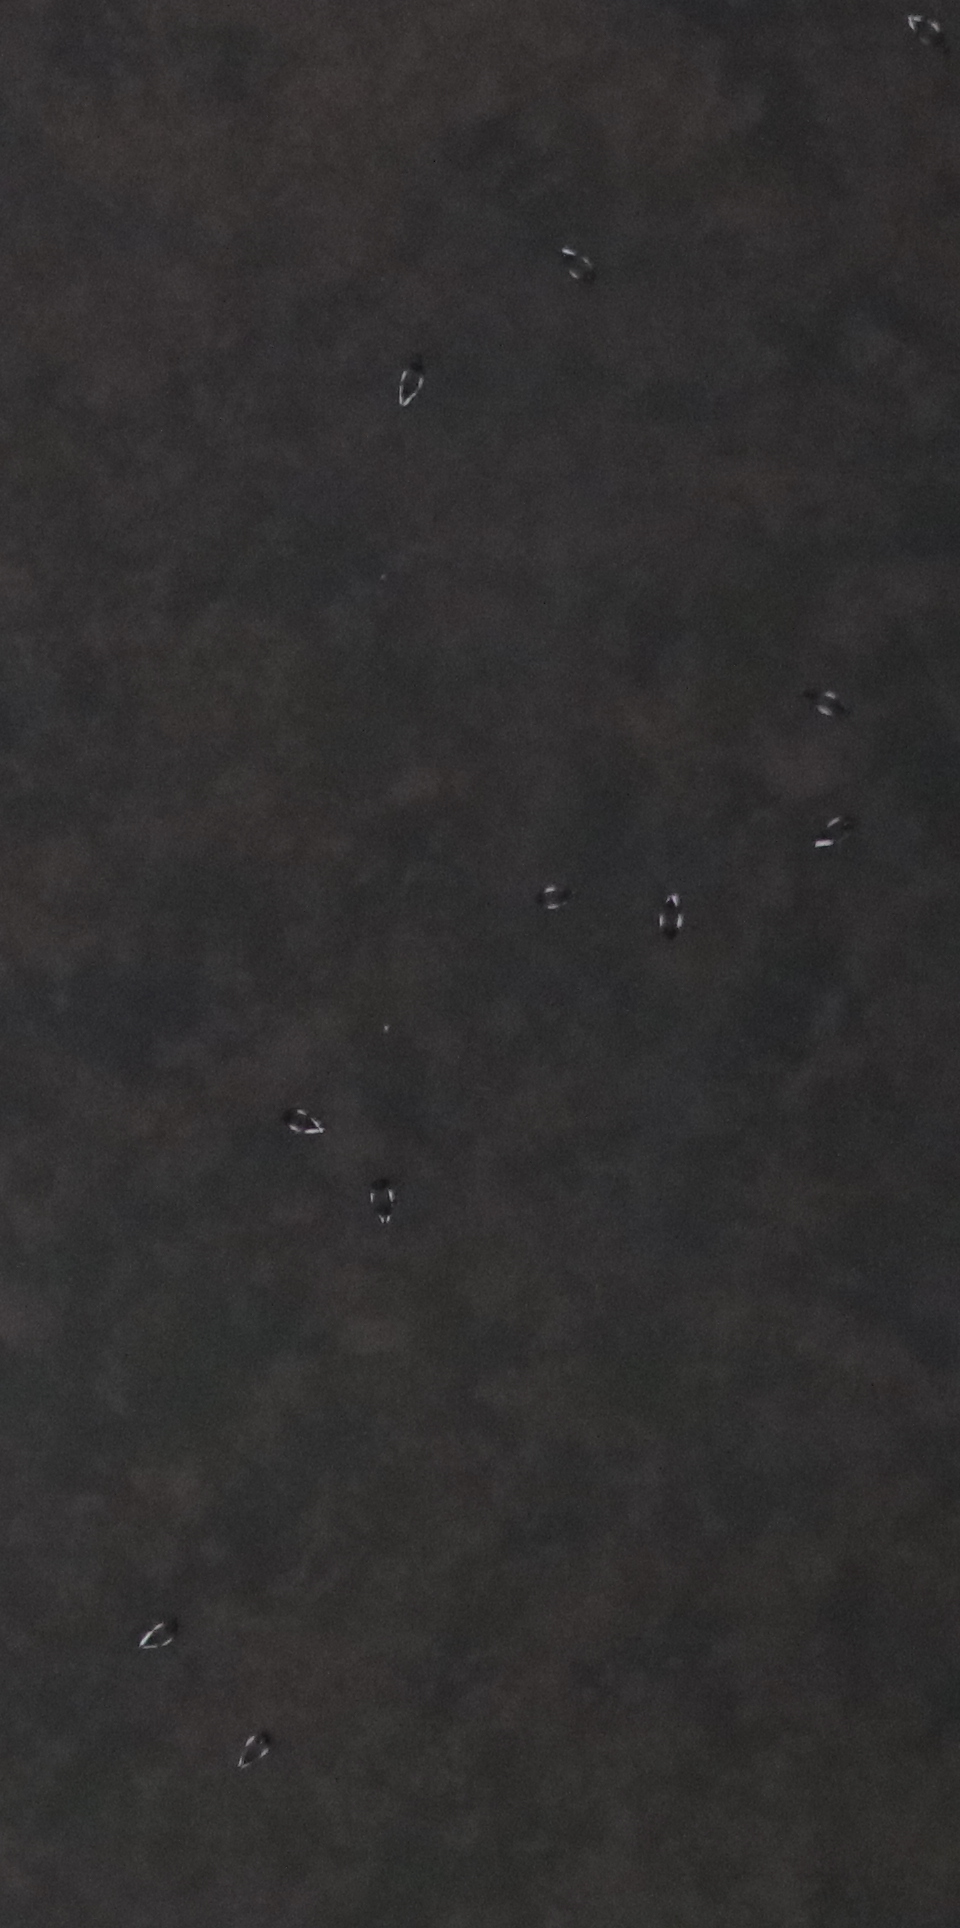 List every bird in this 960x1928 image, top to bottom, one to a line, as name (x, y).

brant (928, 32)
brant (577, 264)
brant (410, 383)
brant (826, 702)
brant (833, 832)
brant (555, 897)
brant (672, 916)
brant (301, 1120)
brant (383, 1202)
brant (159, 1634)
brant (254, 1748)